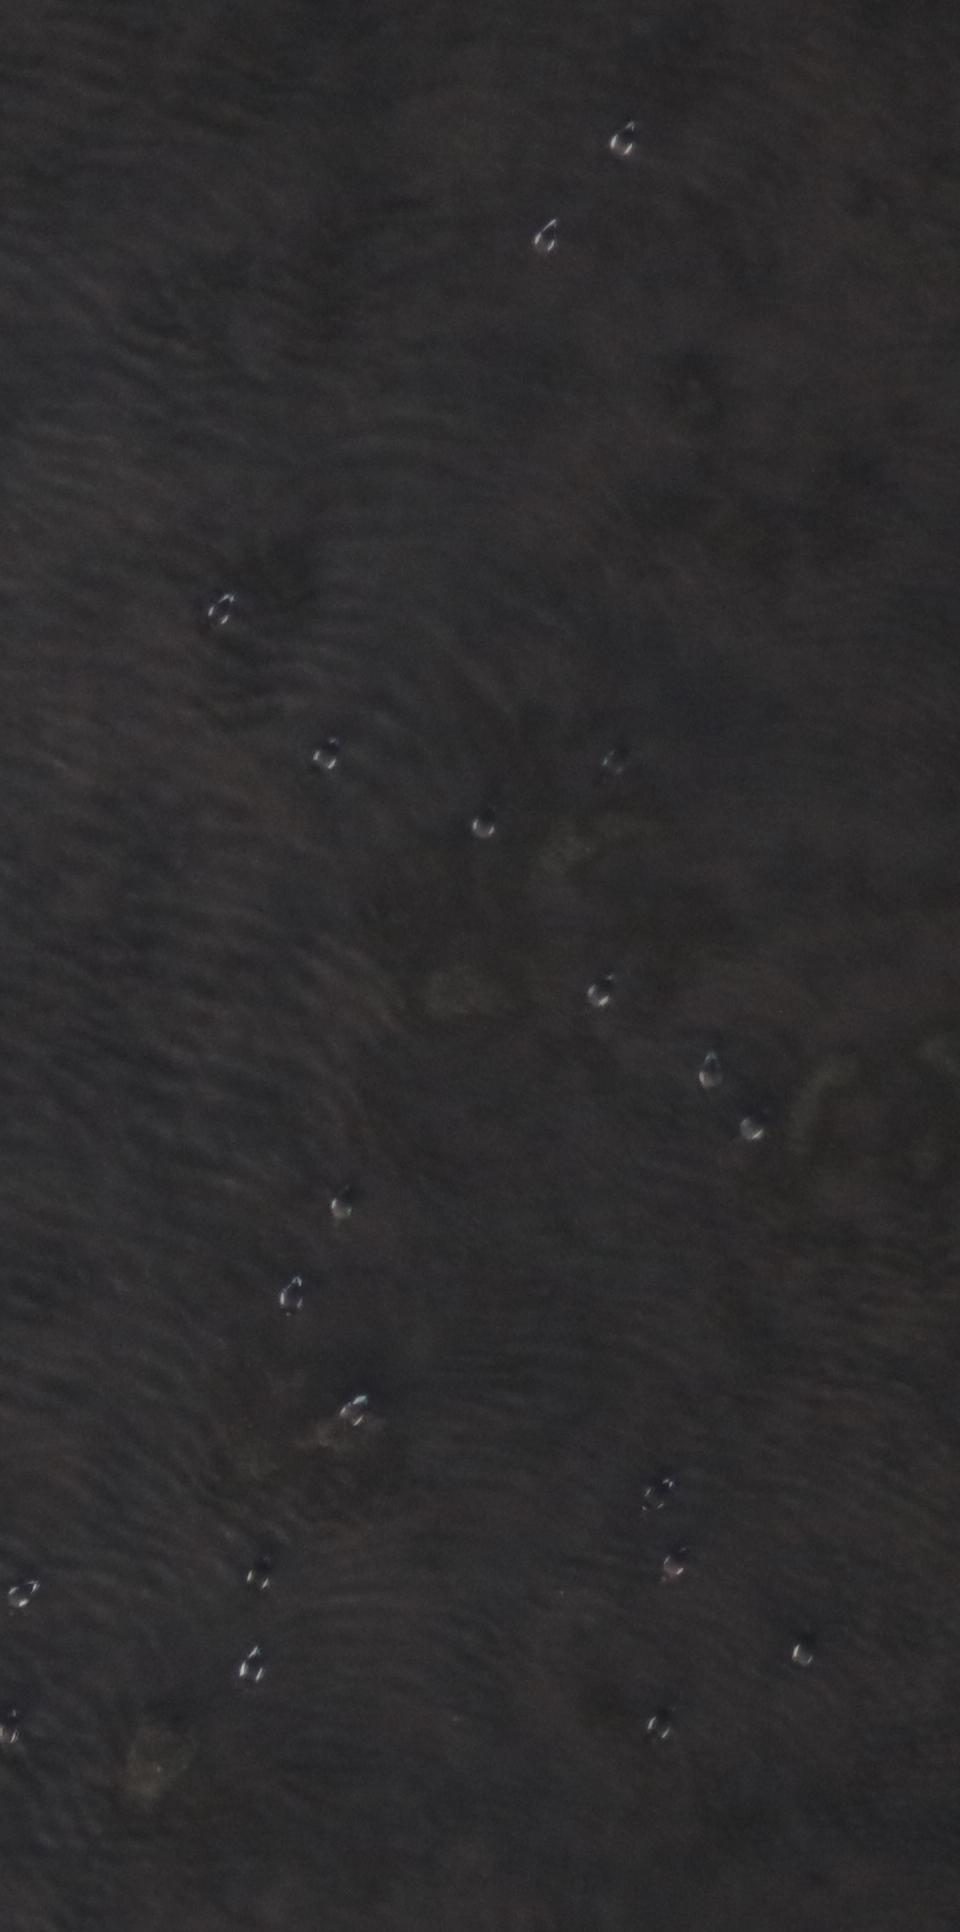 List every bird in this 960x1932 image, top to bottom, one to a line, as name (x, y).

brant (623, 143)
brant (546, 243)
brant (220, 611)
brant (327, 756)
brant (612, 765)
brant (492, 823)
brant (599, 993)
brant (706, 1075)
brant (755, 1125)
brant (340, 1207)
brant (294, 1295)
brant (352, 1413)
brant (659, 1497)
brant (673, 1565)
brant (259, 1573)
brant (17, 1592)
brant (806, 1646)
brant (250, 1670)
brant (658, 1726)
brant (7, 1732)